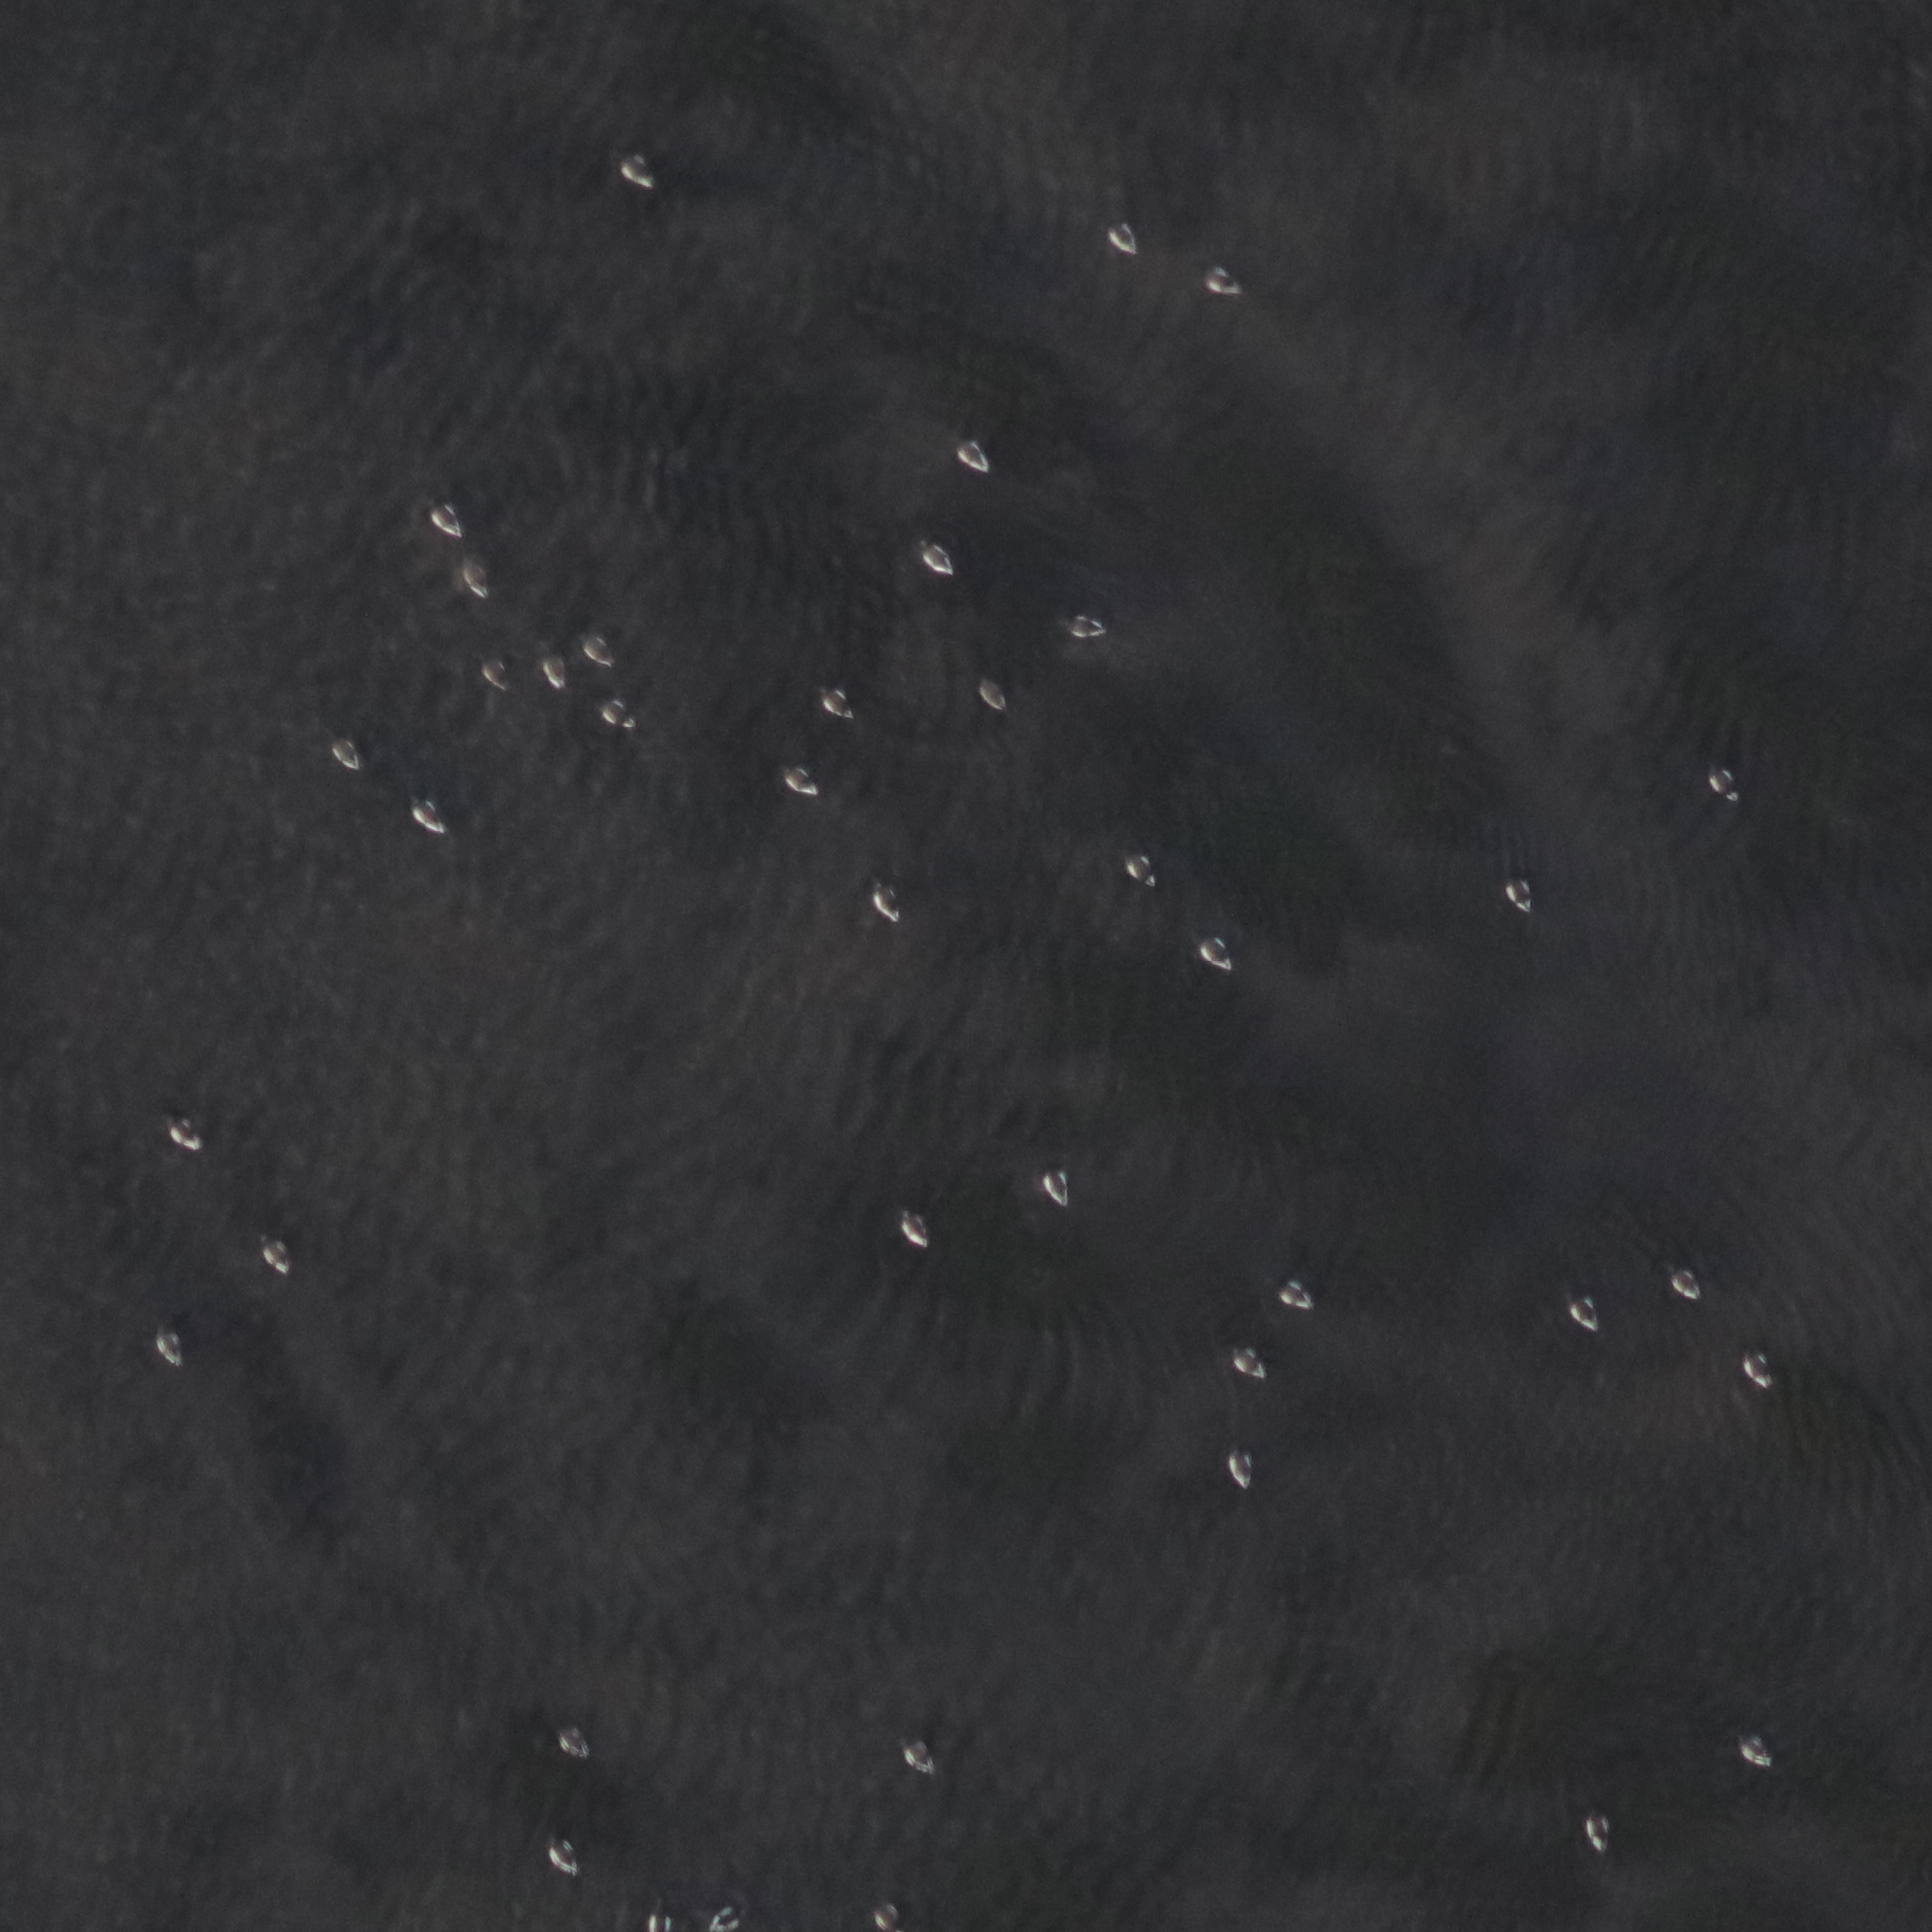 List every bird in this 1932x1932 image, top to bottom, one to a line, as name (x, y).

brant (637, 169)
brant (1123, 239)
brant (1220, 280)
brant (969, 454)
brant (442, 517)
brant (936, 559)
brant (470, 576)
brant (1083, 629)
brant (598, 649)
brant (552, 666)
brant (494, 670)
brant (993, 693)
brant (835, 700)
brant (614, 714)
brant (345, 751)
brant (795, 779)
brant (1722, 782)
brant (428, 814)
brant (1138, 868)
brant (1519, 895)
brant (883, 901)
brant (1214, 952)
brant (186, 1132)
brant (1055, 1187)
brant (911, 1225)
brant (275, 1252)
brant (1685, 1280)
brant (1292, 1295)
brant (1582, 1312)
brant (169, 1343)
brant (1247, 1362)
brant (1758, 1368)
brant (1241, 1469)
brant (573, 1740)
brant (1754, 1748)
brant (920, 1754)
brant (1597, 1830)
brant (560, 1855)
brant (889, 1917)
brant (728, 1919)
brant (660, 1926)